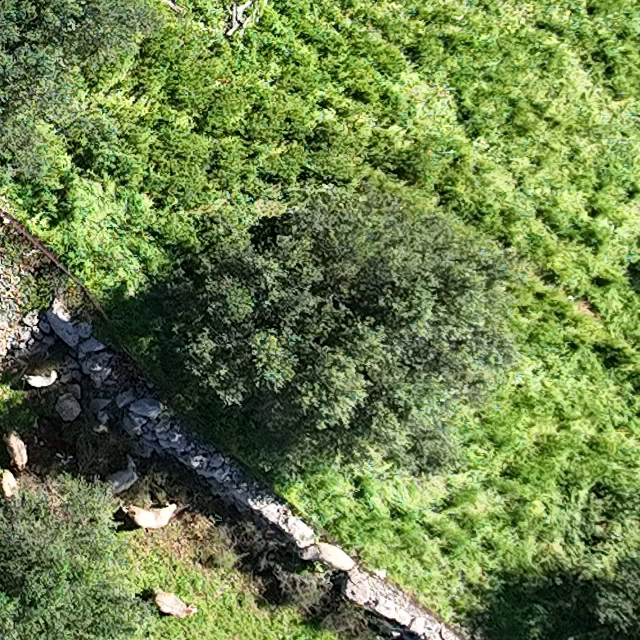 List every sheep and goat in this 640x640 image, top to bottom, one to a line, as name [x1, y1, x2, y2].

sheep [25, 371, 56, 388]
sheep [6, 432, 27, 470]
sheep [0, 467, 18, 500]
sheep [104, 470, 138, 491]
sheep [129, 502, 175, 529]
sheep [153, 587, 197, 618]